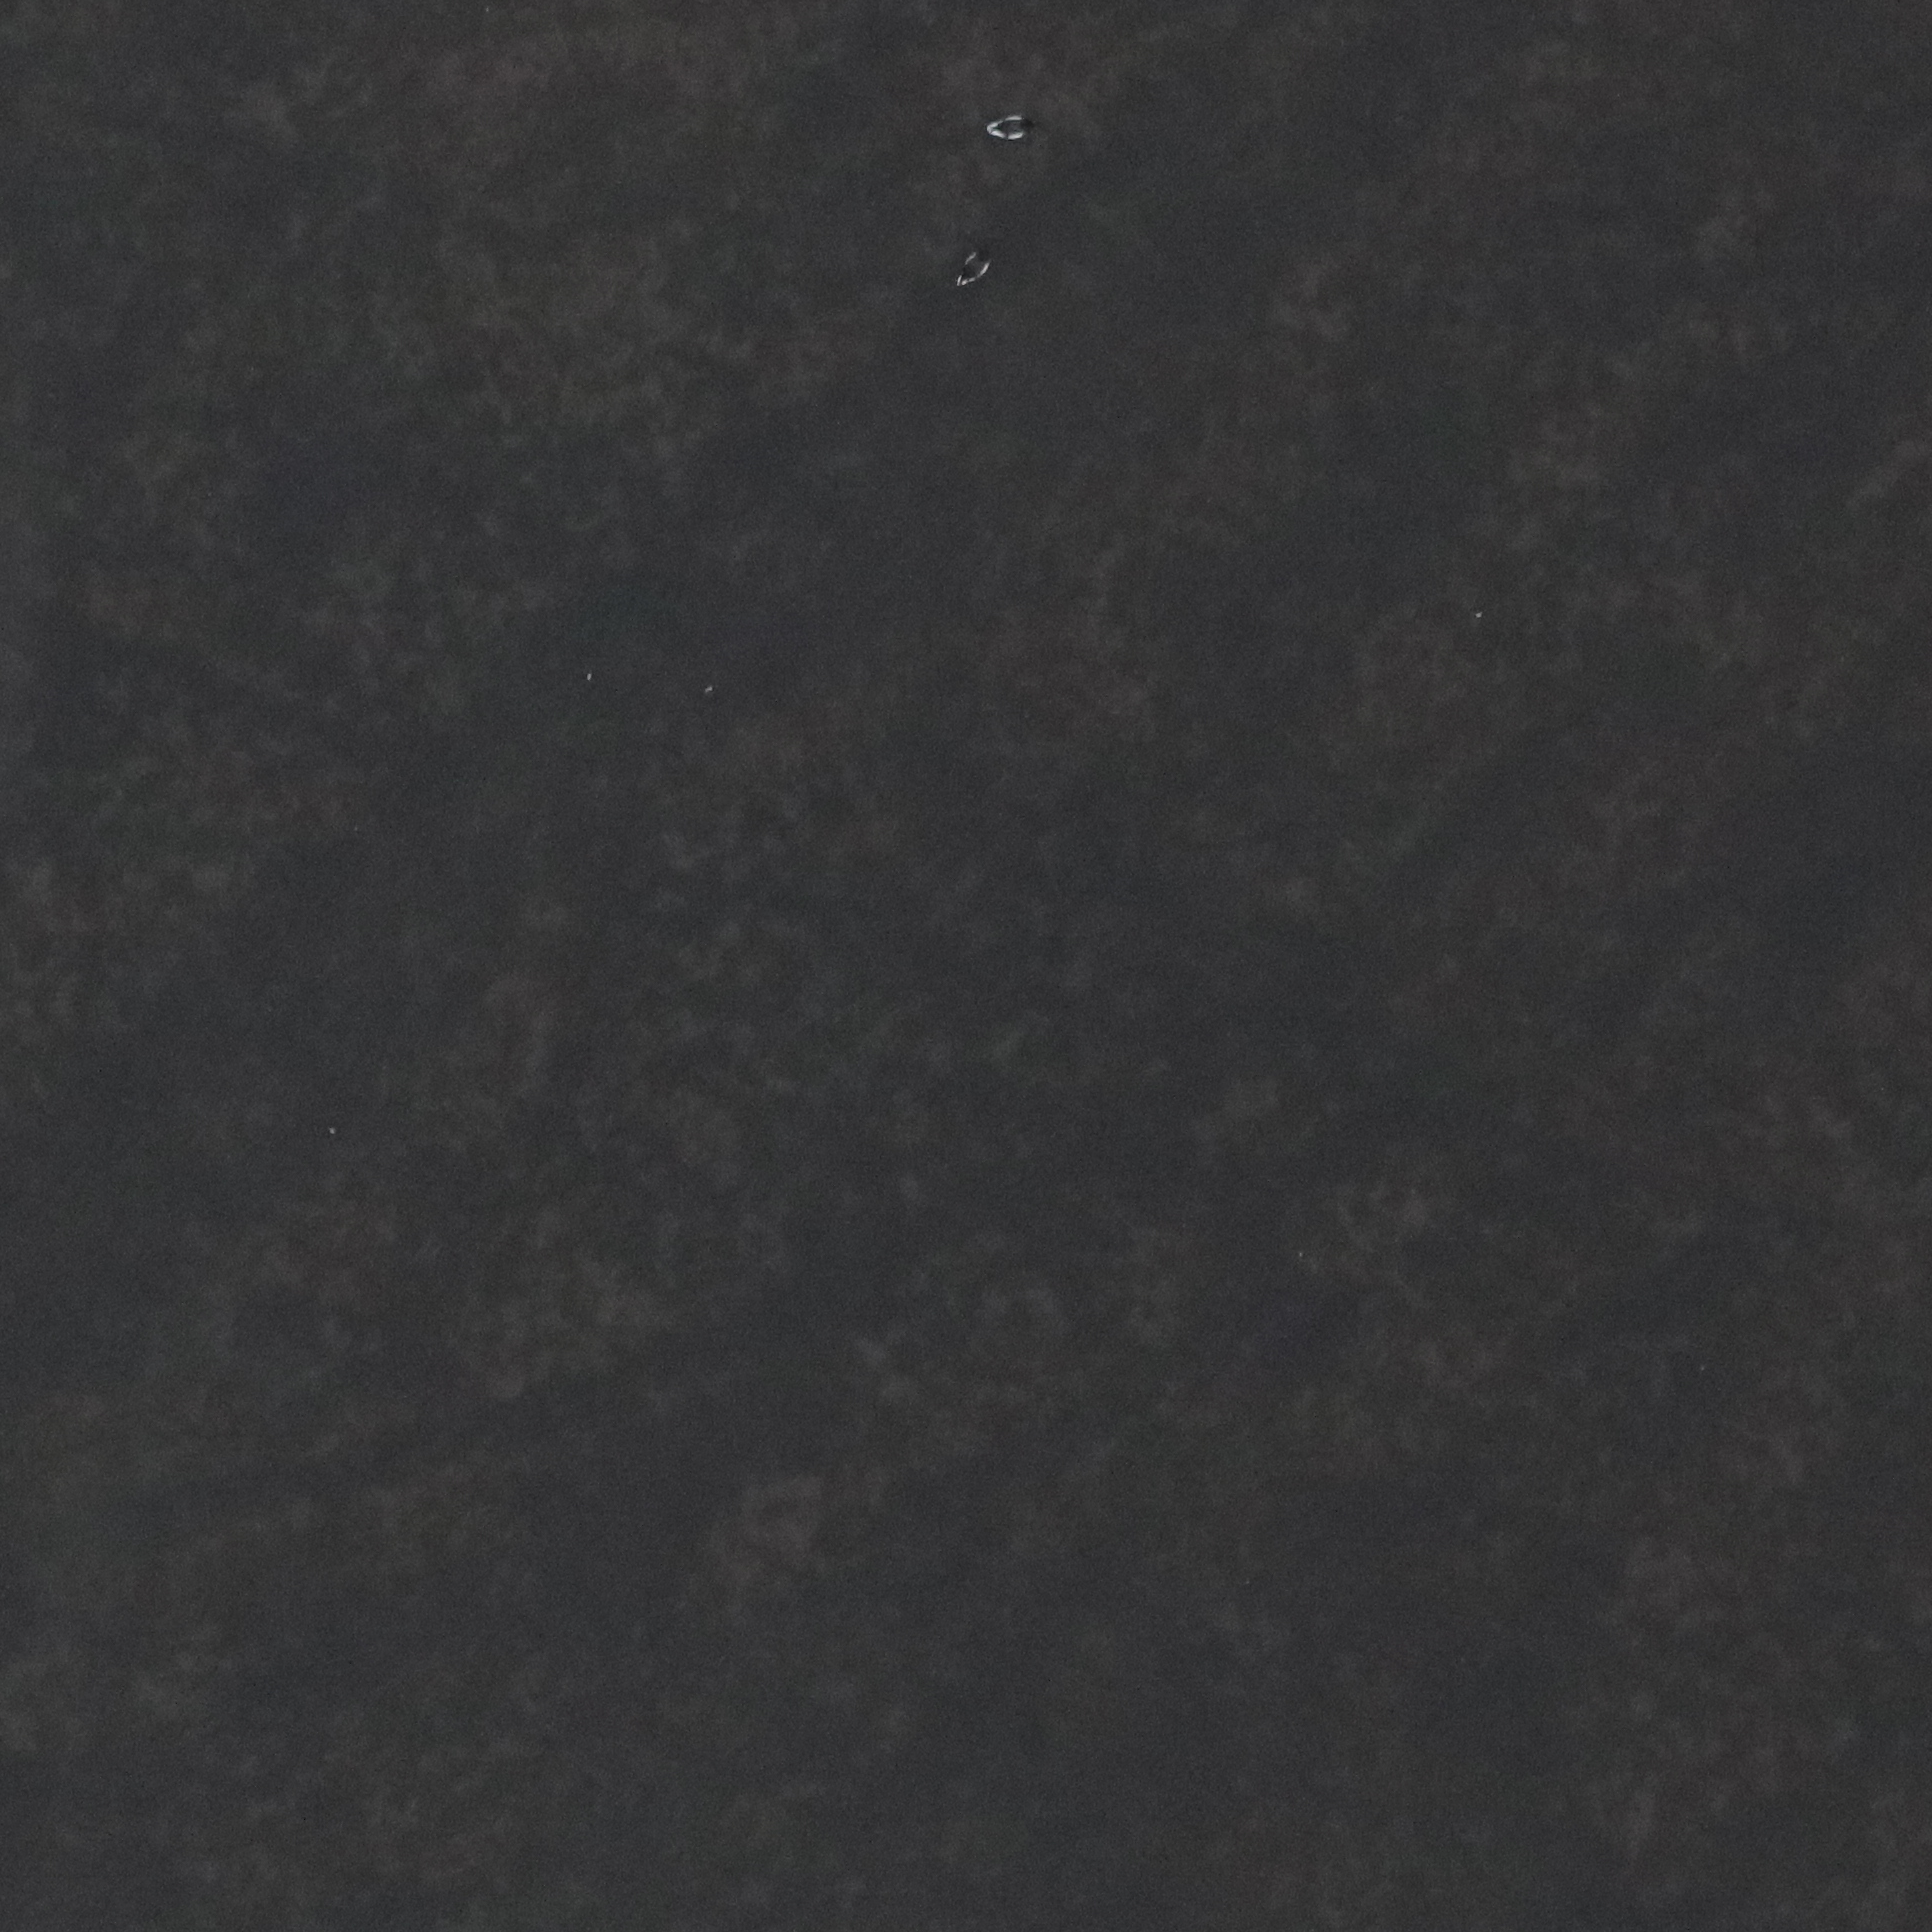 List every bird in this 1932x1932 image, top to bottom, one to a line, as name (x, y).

brant (1011, 127)
brant (974, 267)